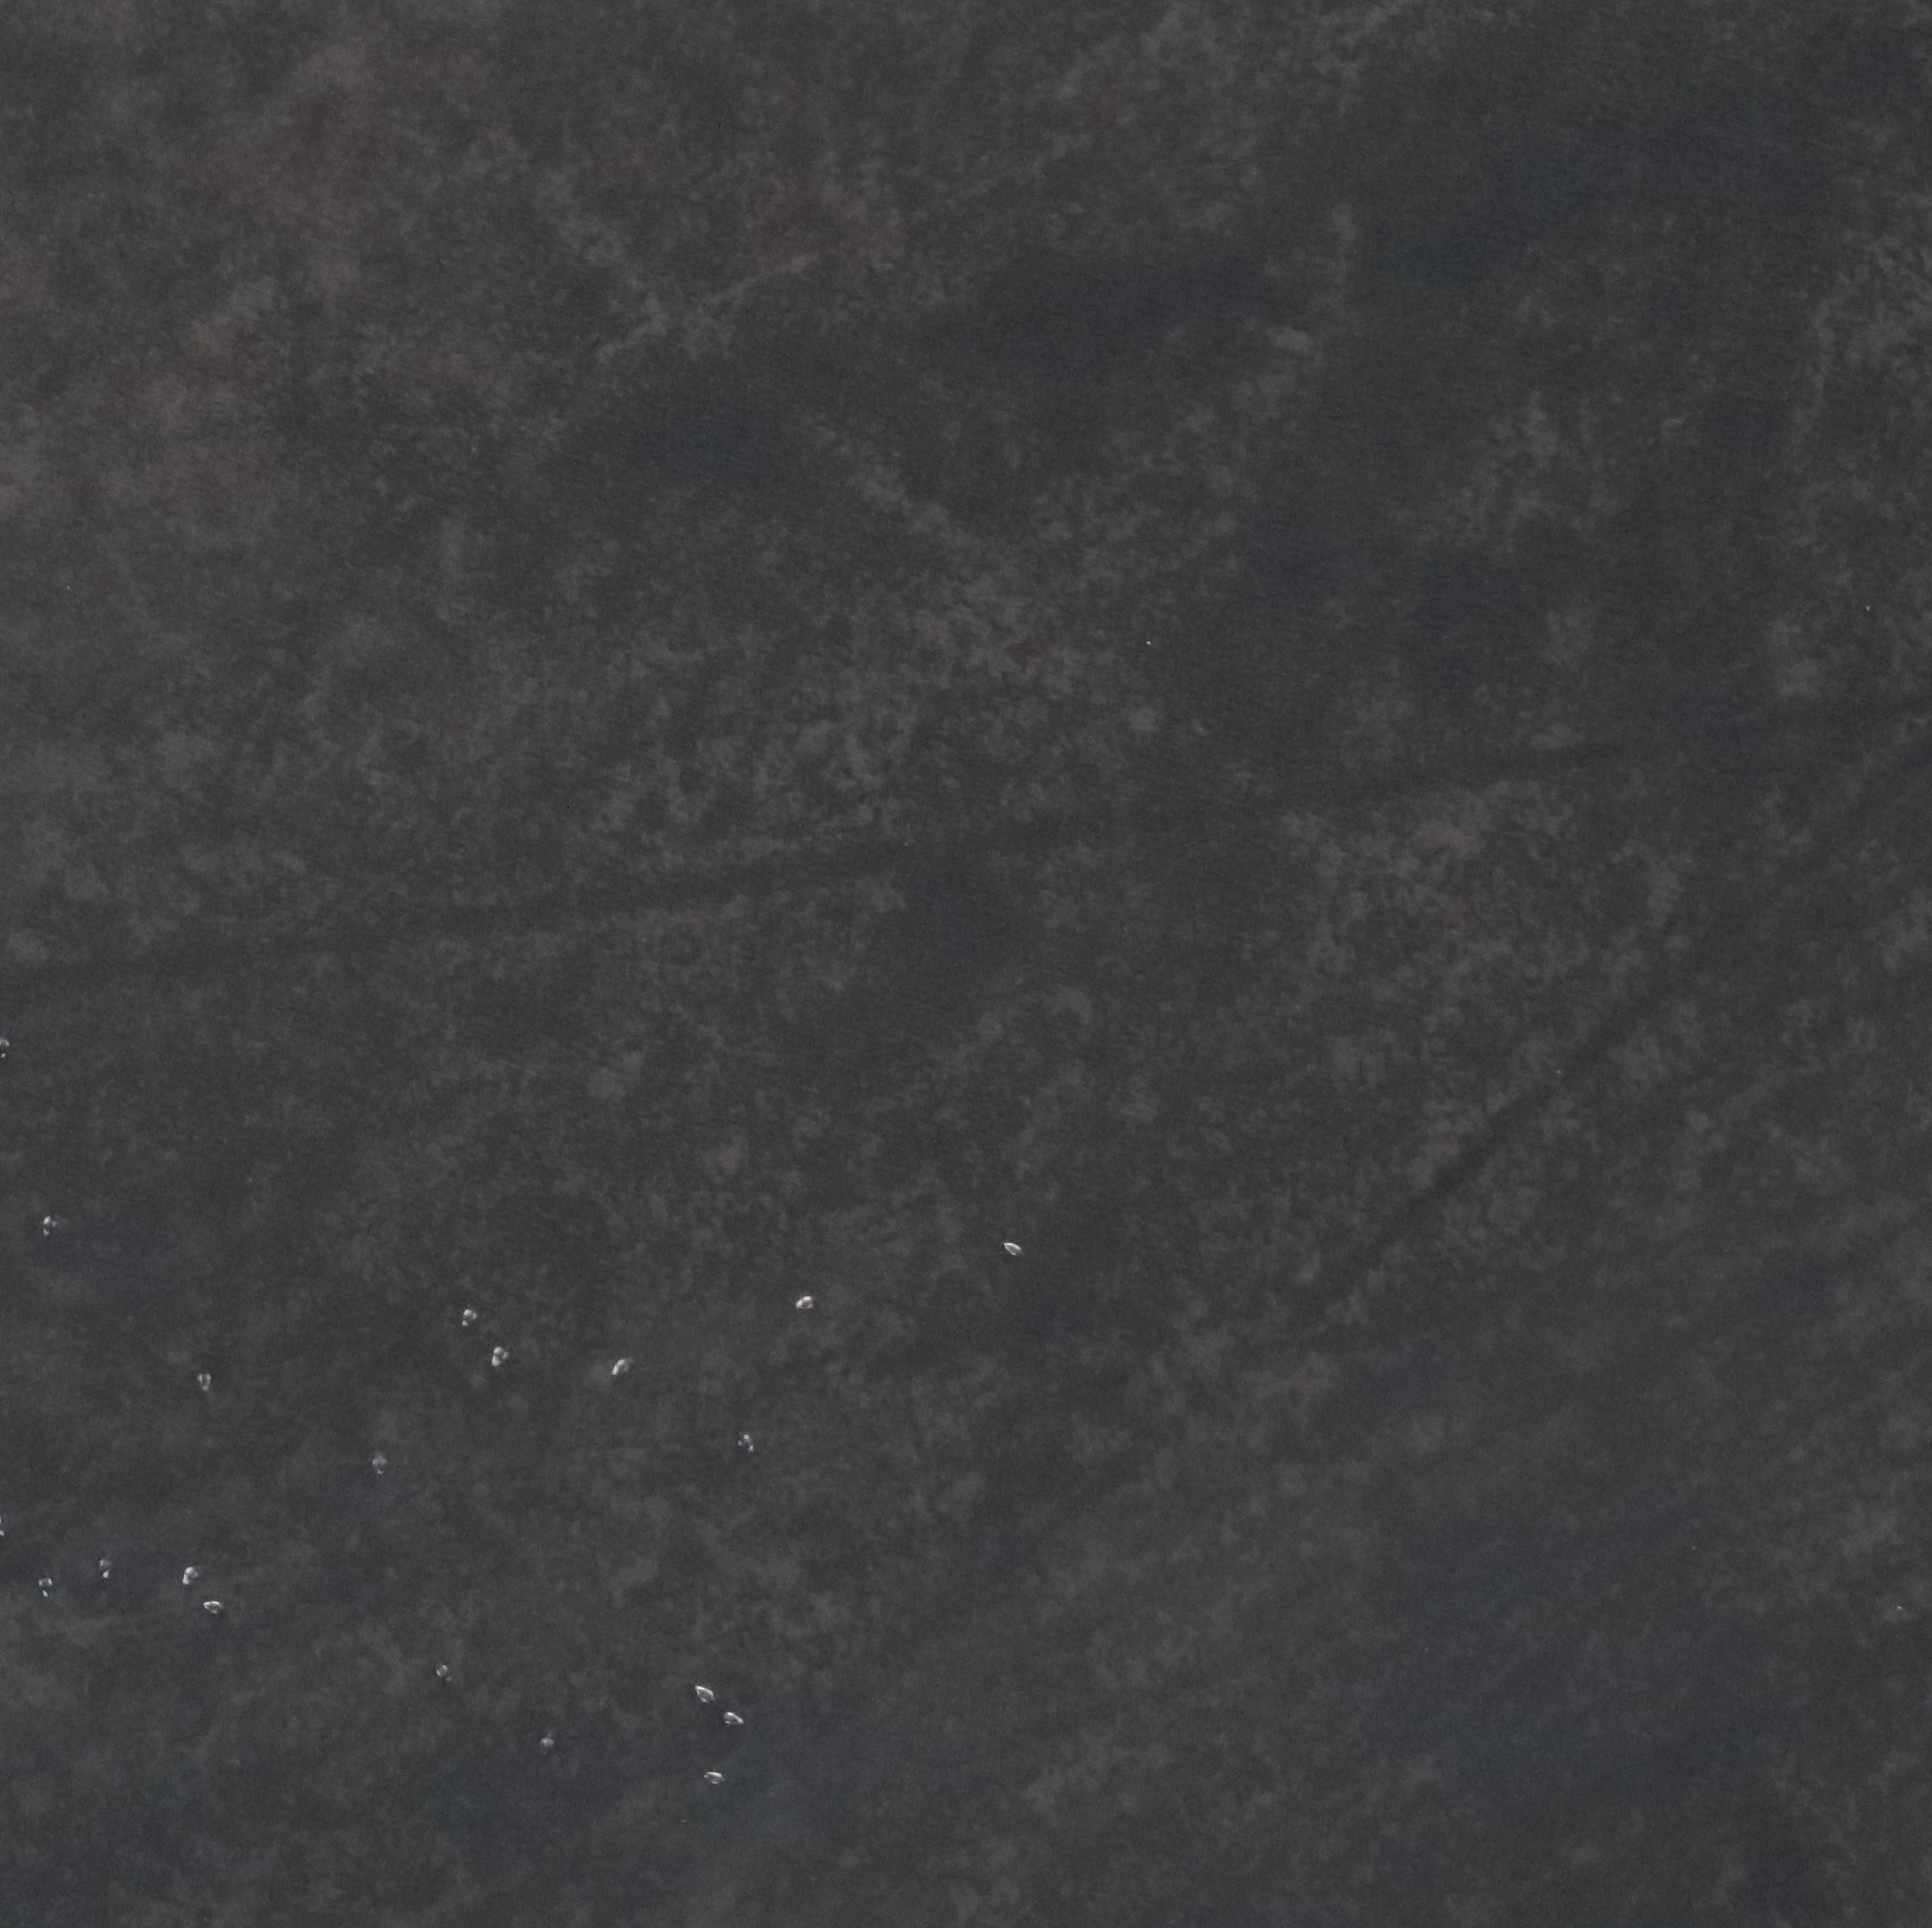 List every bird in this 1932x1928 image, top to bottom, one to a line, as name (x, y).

brant (2, 1048)
brant (48, 1213)
brant (1014, 1253)
brant (812, 1296)
brant (465, 1314)
brant (512, 1356)
brant (630, 1363)
brant (206, 1381)
brant (746, 1428)
brant (386, 1449)
brant (8, 1526)
brant (110, 1563)
brant (194, 1577)
brant (46, 1590)
brant (222, 1608)
brant (438, 1664)
brant (709, 1701)
brant (743, 1722)
brant (542, 1734)
brant (715, 1781)